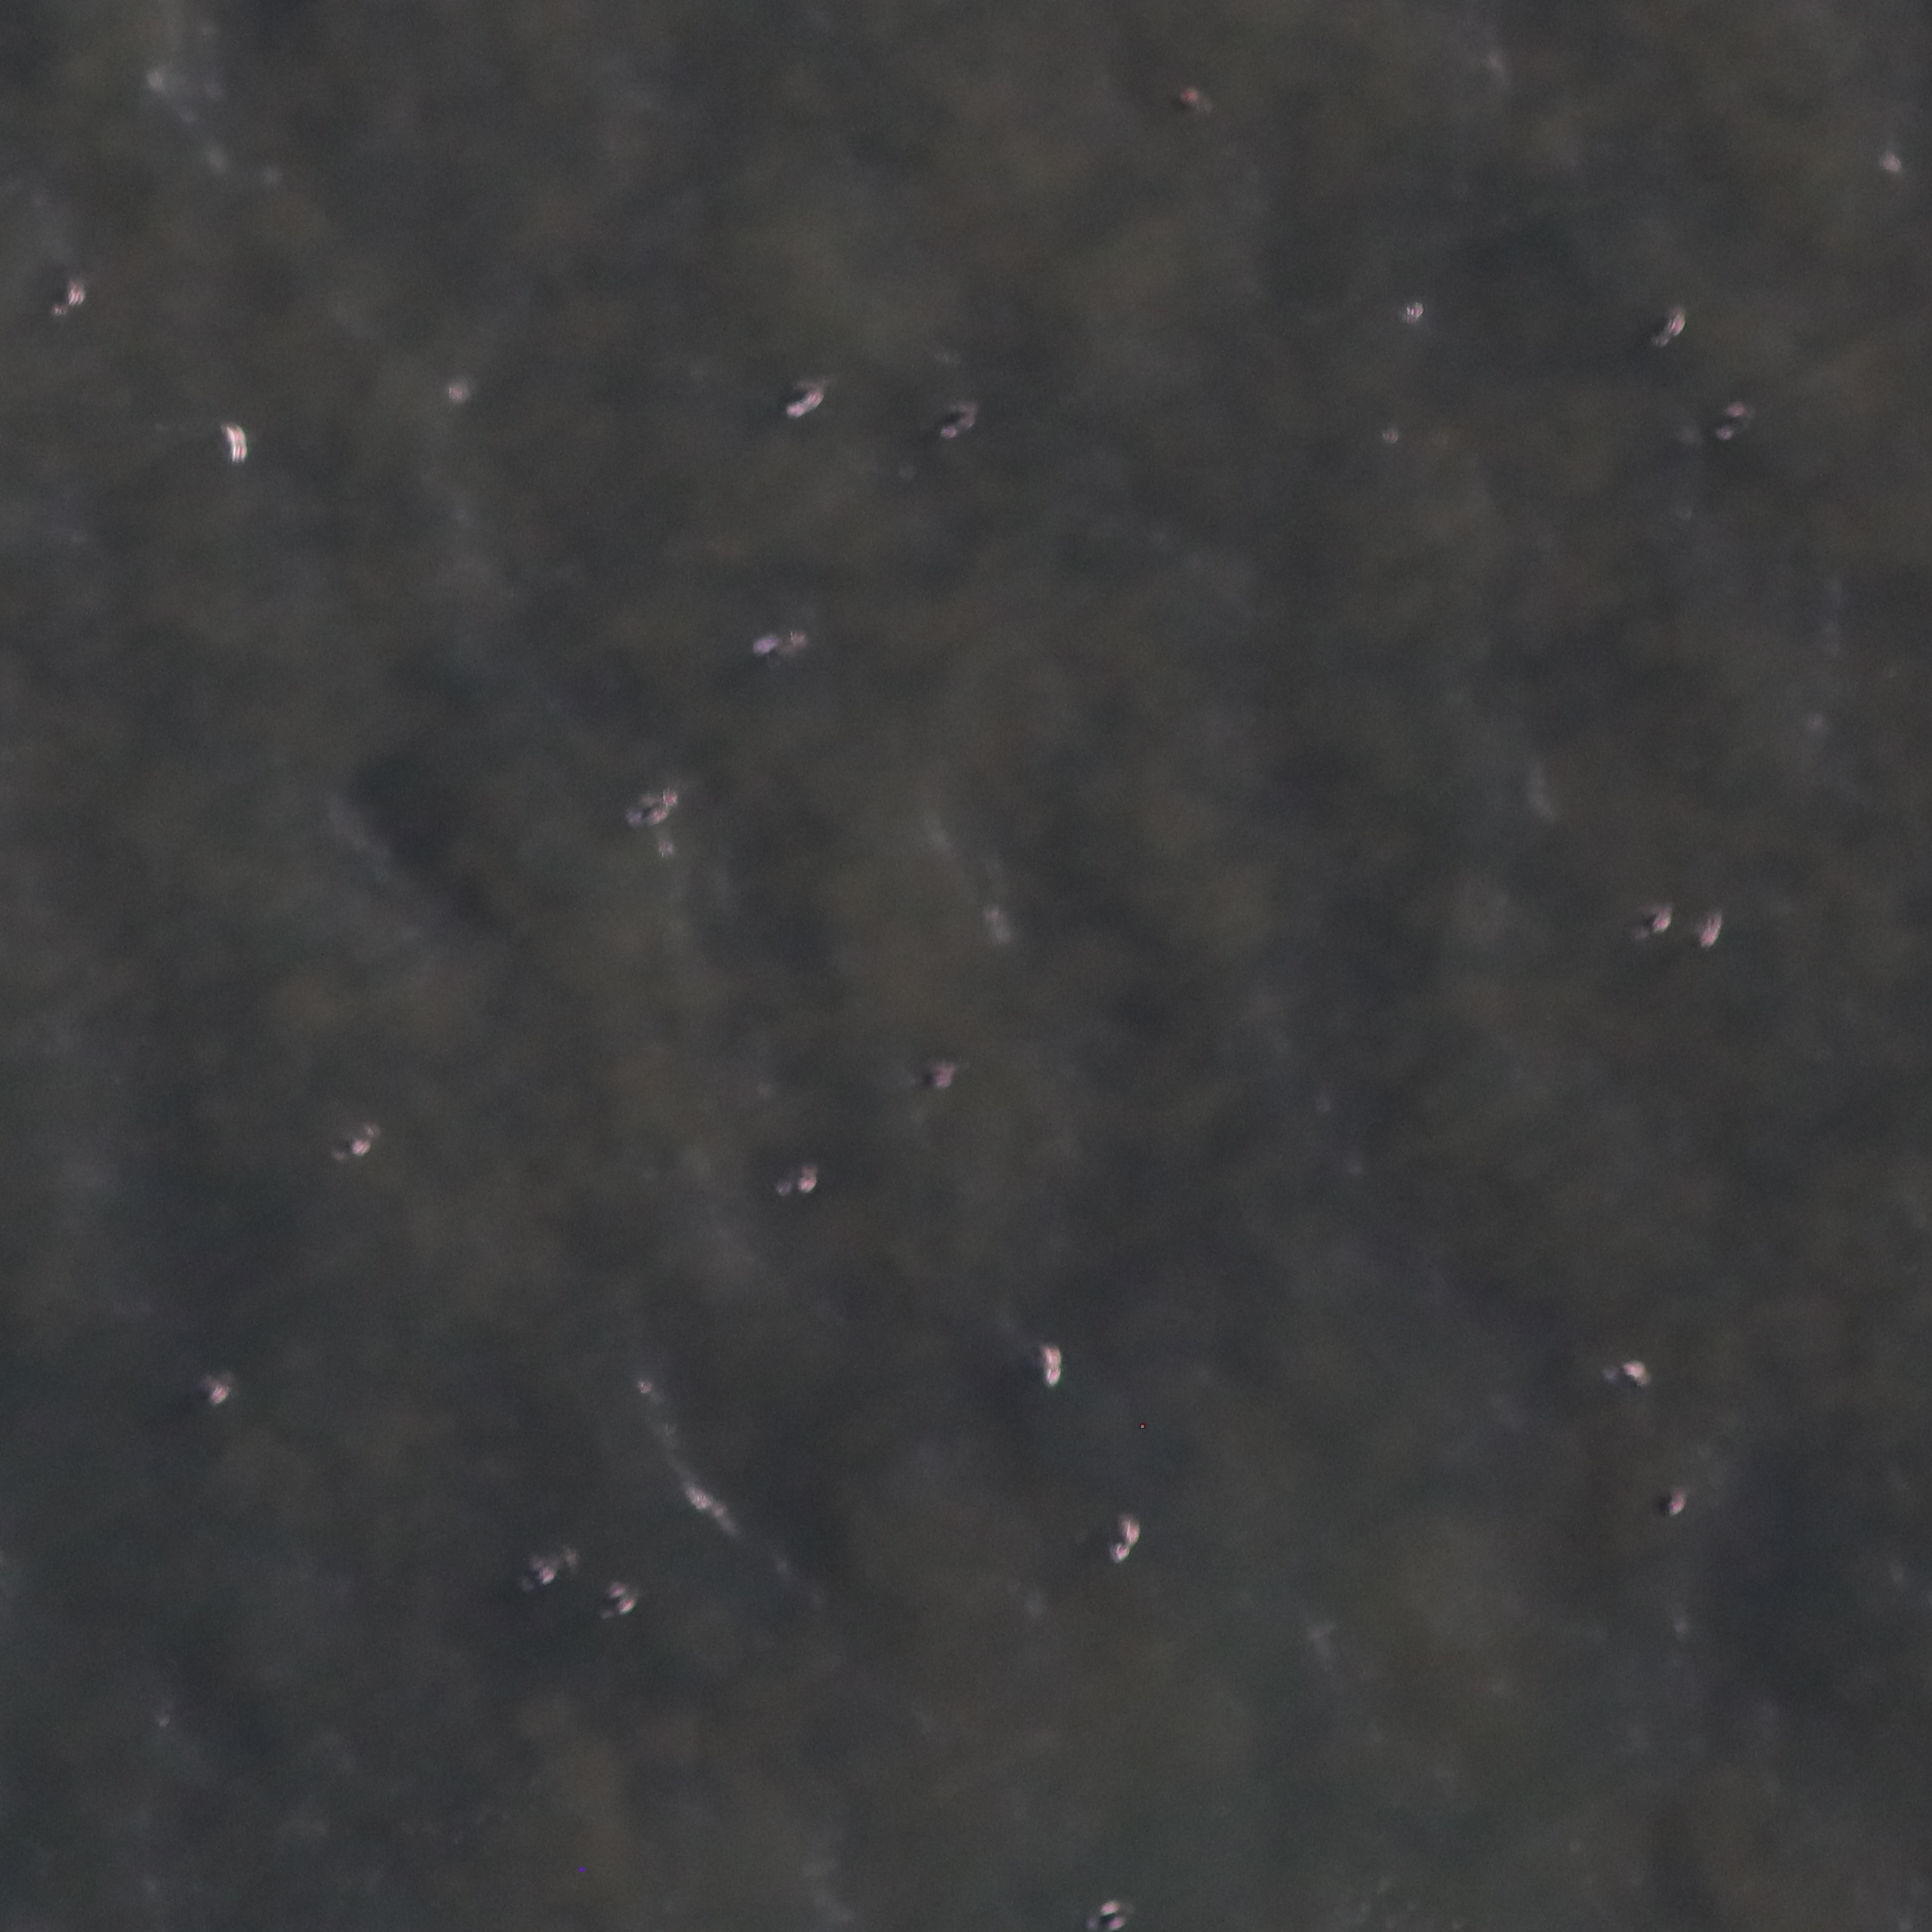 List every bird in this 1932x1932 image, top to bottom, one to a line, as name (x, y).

other bird (1190, 95)
brant (67, 289)
brant (1670, 322)
brant (802, 399)
brant (955, 416)
brant (1731, 420)
brant (234, 441)
brant (780, 650)
brant (648, 808)
brant (1654, 920)
brant (1705, 926)
brant (934, 1074)
brant (358, 1141)
brant (796, 1178)
other bird (1047, 1369)
other bird (1627, 1375)
brant (209, 1388)
other bird (1667, 1506)
other bird (1124, 1538)
brant (544, 1572)
brant (619, 1600)
brant (1109, 1918)